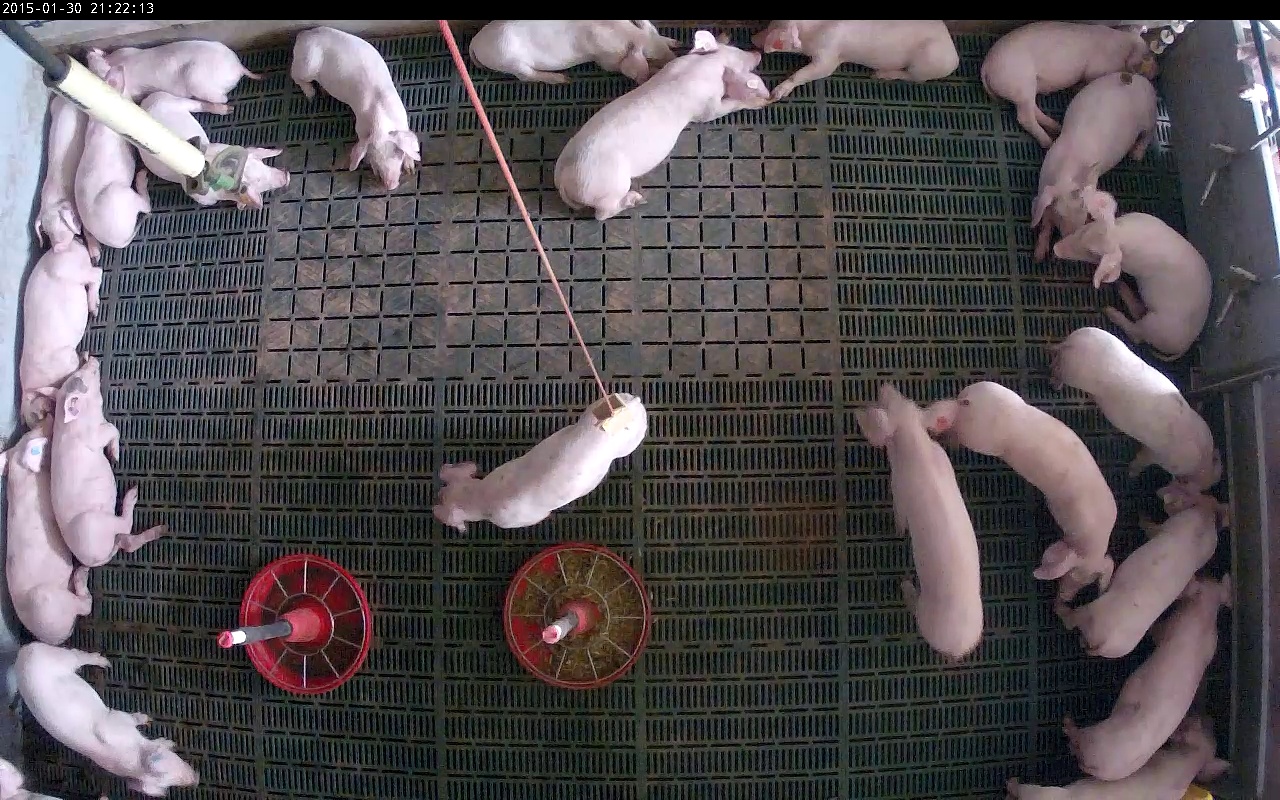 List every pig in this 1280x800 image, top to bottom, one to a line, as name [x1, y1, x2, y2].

pig [471, 19, 681, 84]
pig [752, 20, 961, 102]
pig [982, 21, 1158, 149]
pig [292, 27, 420, 192]
pig [552, 27, 769, 221]
pig [102, 40, 266, 104]
pig [73, 48, 151, 252]
pig [1027, 71, 1158, 262]
pig [138, 92, 292, 213]
pig [34, 97, 102, 265]
pig [1052, 186, 1212, 361]
pig [19, 237, 102, 431]
pig [1049, 327, 1225, 494]
pig [32, 357, 165, 569]
pig [954, 381, 1116, 602]
pig [855, 383, 985, 661]
pig [431, 393, 649, 533]
pig [0, 412, 95, 646]
pig [1053, 485, 1230, 659]
pig [1060, 569, 1235, 780]
pig [15, 642, 202, 796]
pig [1010, 711, 1232, 799]